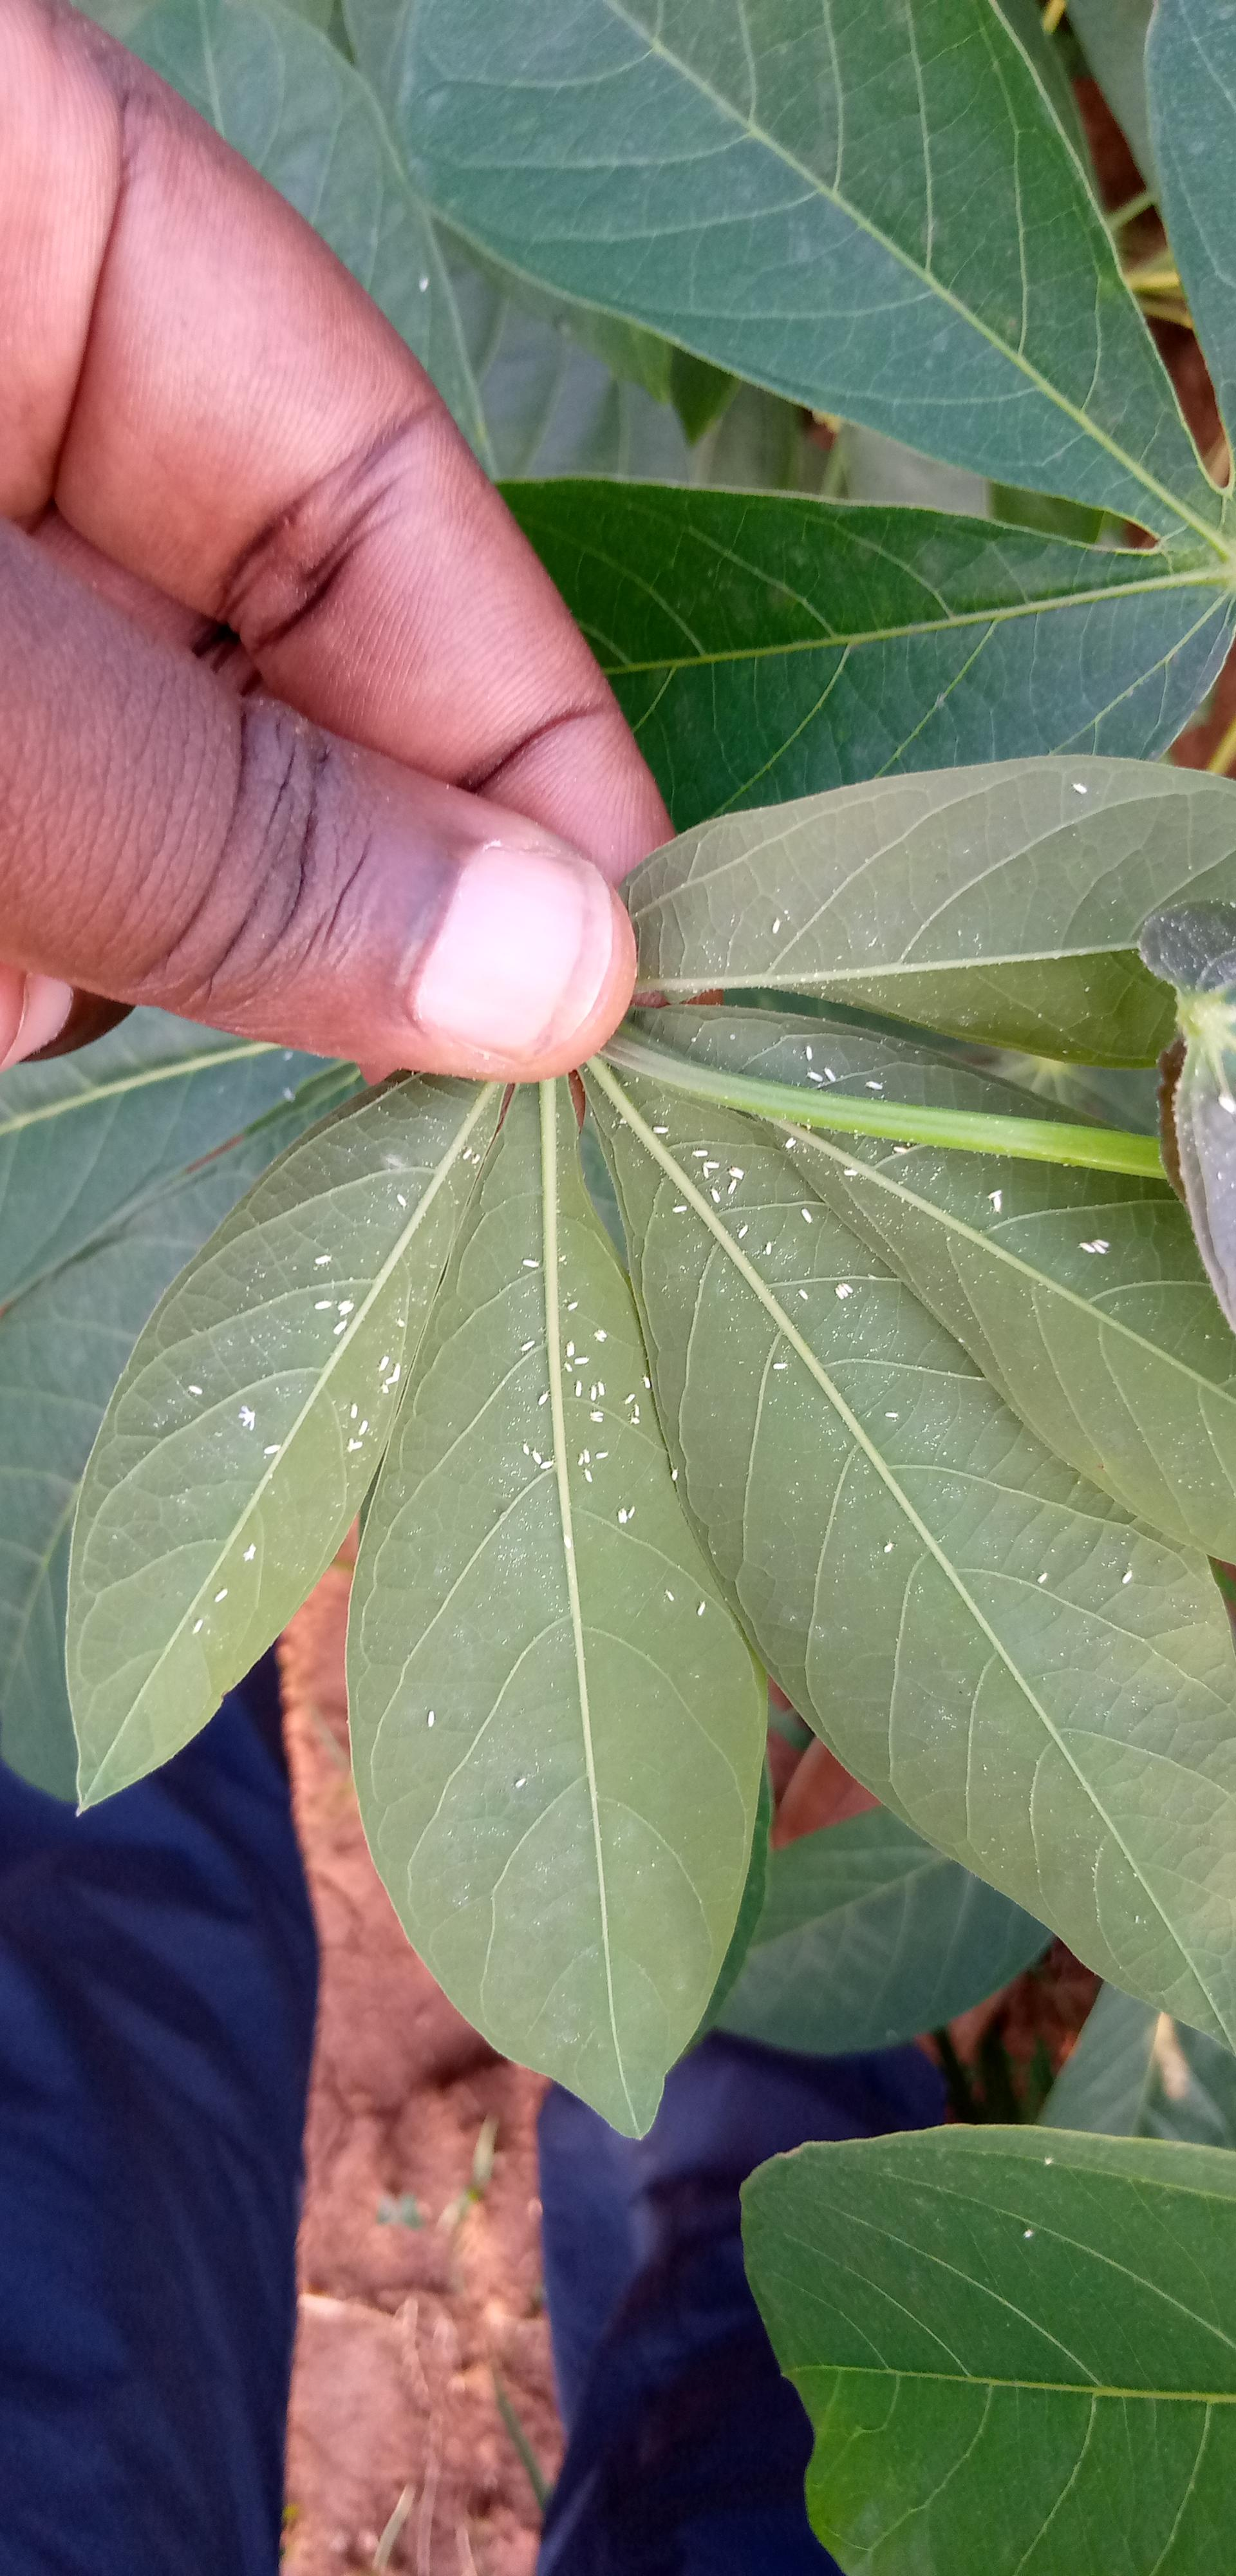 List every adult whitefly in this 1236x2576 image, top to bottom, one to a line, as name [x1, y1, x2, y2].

whitefly [413, 274, 434, 294]
whitefly [1069, 782, 1089, 796]
whitefly [768, 914, 783, 937]
whitefly [803, 1043, 815, 1062]
whitefly [823, 1065, 838, 1083]
whitefly [805, 1070, 823, 1084]
whitefly [864, 1079, 885, 1091]
whitefly [1215, 1094, 1236, 1114]
whitefly [650, 1123, 671, 1135]
whitefly [784, 1133, 798, 1151]
whitefly [893, 1144, 908, 1155]
whitefly [462, 1148, 473, 1161]
whitefly [691, 1148, 710, 1159]
whitefly [471, 1153, 482, 1166]
whitefly [704, 1160, 721, 1169]
whitefly [701, 1164, 711, 1179]
whitefly [727, 1166, 746, 1180]
whitefly [841, 1166, 859, 1179]
whitefly [726, 1179, 738, 1195]
whitefly [710, 1186, 722, 1204]
whitefly [988, 1188, 1002, 1198]
whitefly [395, 1192, 409, 1207]
whitefly [993, 1195, 1002, 1213]
whitefly [670, 1203, 689, 1214]
whitefly [800, 1206, 816, 1225]
whitefly [738, 1223, 750, 1239]
whitefly [1095, 1238, 1110, 1249]
whitefly [763, 1240, 774, 1257]
whitefly [1077, 1241, 1095, 1255]
whitefly [1091, 1241, 1106, 1255]
whitefly [313, 1253, 333, 1265]
whitefly [557, 1253, 568, 1264]
whitefly [520, 1256, 542, 1271]
whitefly [842, 1282, 854, 1295]
whitefly [837, 1283, 848, 1298]
whitefly [797, 1287, 810, 1301]
whitefly [834, 1287, 845, 1301]
whitefly [312, 1297, 332, 1310]
whitefly [338, 1299, 351, 1311]
whitefly [565, 1300, 579, 1312]
whitefly [340, 1302, 355, 1318]
whitefly [395, 1316, 407, 1329]
whitefly [332, 1318, 348, 1335]
whitefly [595, 1327, 608, 1339]
whitefly [593, 1331, 605, 1343]
whitefly [519, 1338, 536, 1352]
whitefly [565, 1338, 576, 1358]
whitefly [377, 1354, 391, 1372]
whitefly [572, 1355, 590, 1366]
whitefly [563, 1361, 575, 1374]
whitefly [771, 1361, 788, 1372]
whitefly [392, 1362, 402, 1377]
whitefly [641, 1372, 653, 1392]
whitefly [384, 1376, 400, 1384]
whitefly [574, 1378, 584, 1398]
whitefly [597, 1381, 606, 1397]
whitefly [380, 1381, 390, 1396]
whitefly [185, 1382, 205, 1396]
whitefly [589, 1383, 597, 1403]
whitefly [537, 1390, 550, 1406]
whitefly [623, 1390, 637, 1405]
whitefly [348, 1400, 359, 1419]
whitefly [237, 1403, 257, 1432]
whitefly [633, 1403, 641, 1417]
whitefly [589, 1410, 604, 1417]
whitefly [883, 1410, 900, 1420]
whitefly [590, 1416, 604, 1424]
whitefly [629, 1417, 641, 1426]
whitefly [356, 1418, 369, 1437]
whitefly [348, 1436, 354, 1453]
whitefly [346, 1441, 366, 1451]
whitefly [521, 1441, 531, 1456]
whitefly [261, 1442, 282, 1455]
whitefly [531, 1448, 542, 1465]
whitefly [583, 1448, 592, 1464]
whitefly [594, 1450, 610, 1459]
whitefly [577, 1452, 585, 1468]
whitefly [539, 1459, 555, 1472]
whitefly [583, 1466, 594, 1484]
whitefly [627, 1505, 636, 1519]
whitefly [622, 1508, 628, 1524]
whitefly [617, 1509, 622, 1524]
whitefly [561, 1533, 573, 1551]
whitefly [881, 1539, 894, 1554]
whitefly [241, 1540, 259, 1562]
whitefly [1119, 1567, 1134, 1586]
whitefly [1035, 1570, 1050, 1585]
whitefly [212, 1586, 229, 1604]
whitefly [664, 1588, 677, 1604]
whitefly [695, 1598, 709, 1617]
whitefly [191, 1616, 205, 1636]
whitefly [426, 1707, 438, 1729]
whitefly [512, 1774, 528, 1790]
whitefly [1042, 2155, 1054, 2168]
whitefly [1020, 2228, 1035, 2239]